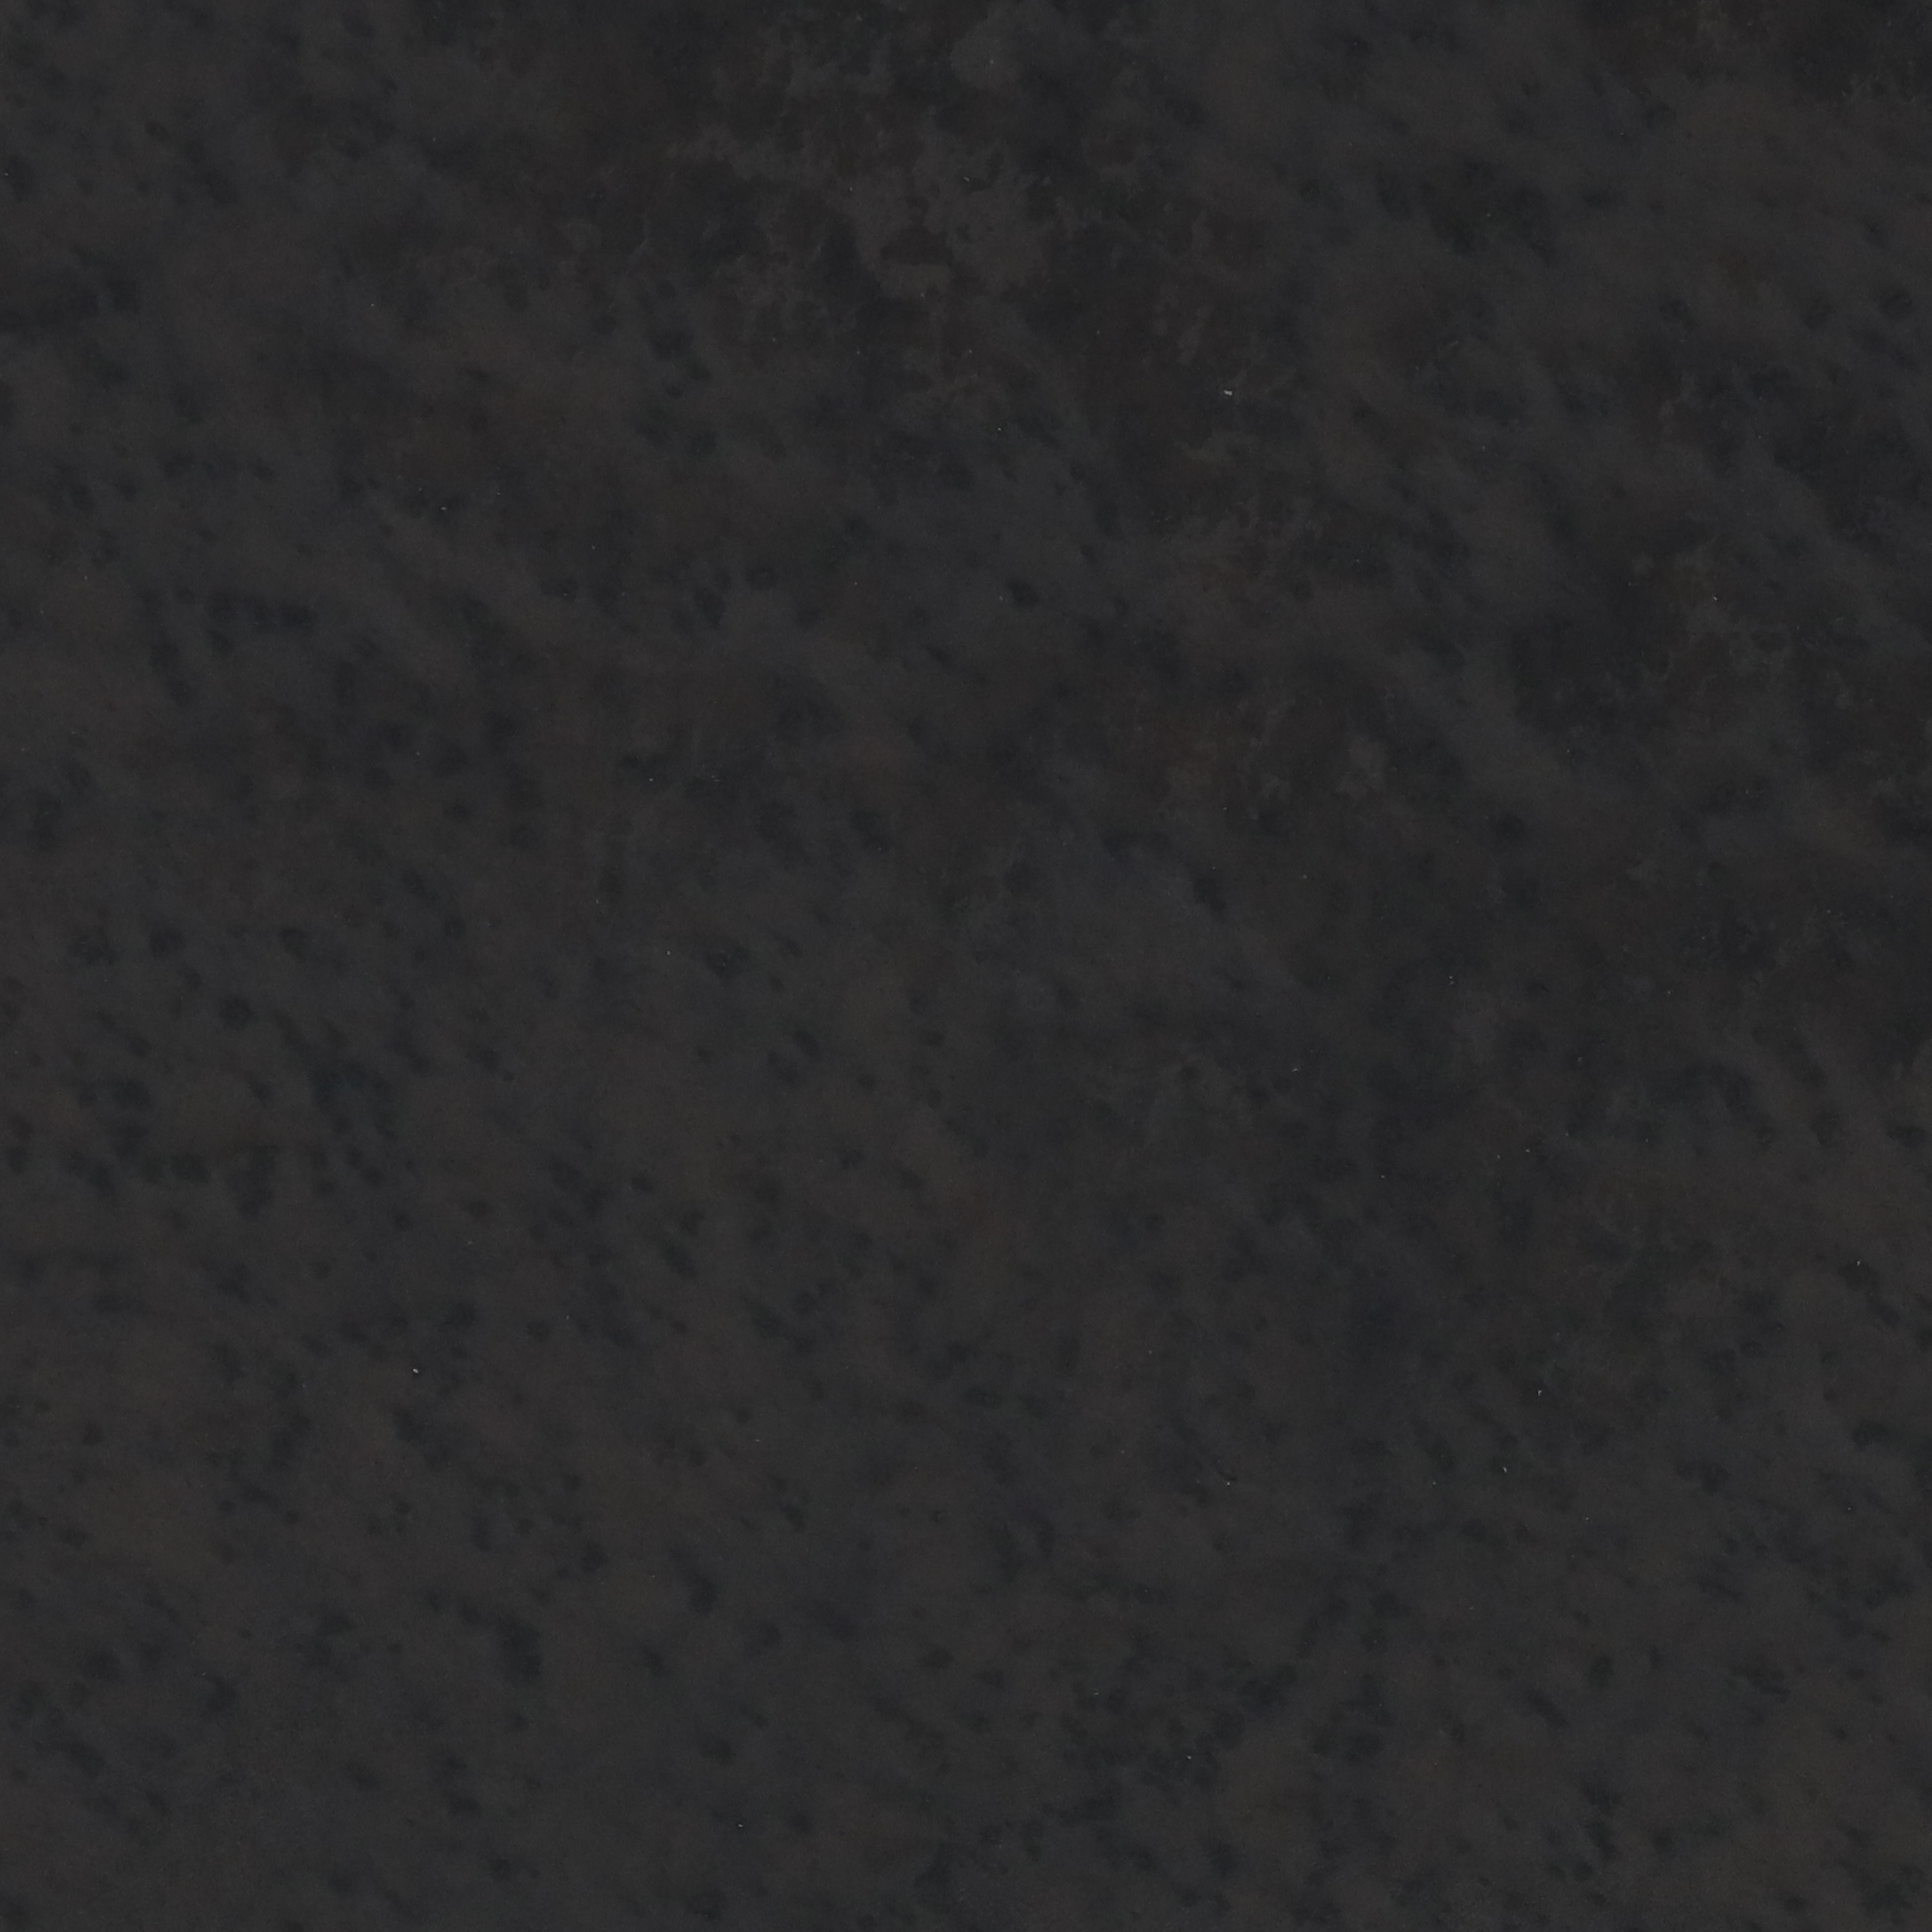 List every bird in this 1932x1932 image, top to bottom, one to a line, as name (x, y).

None